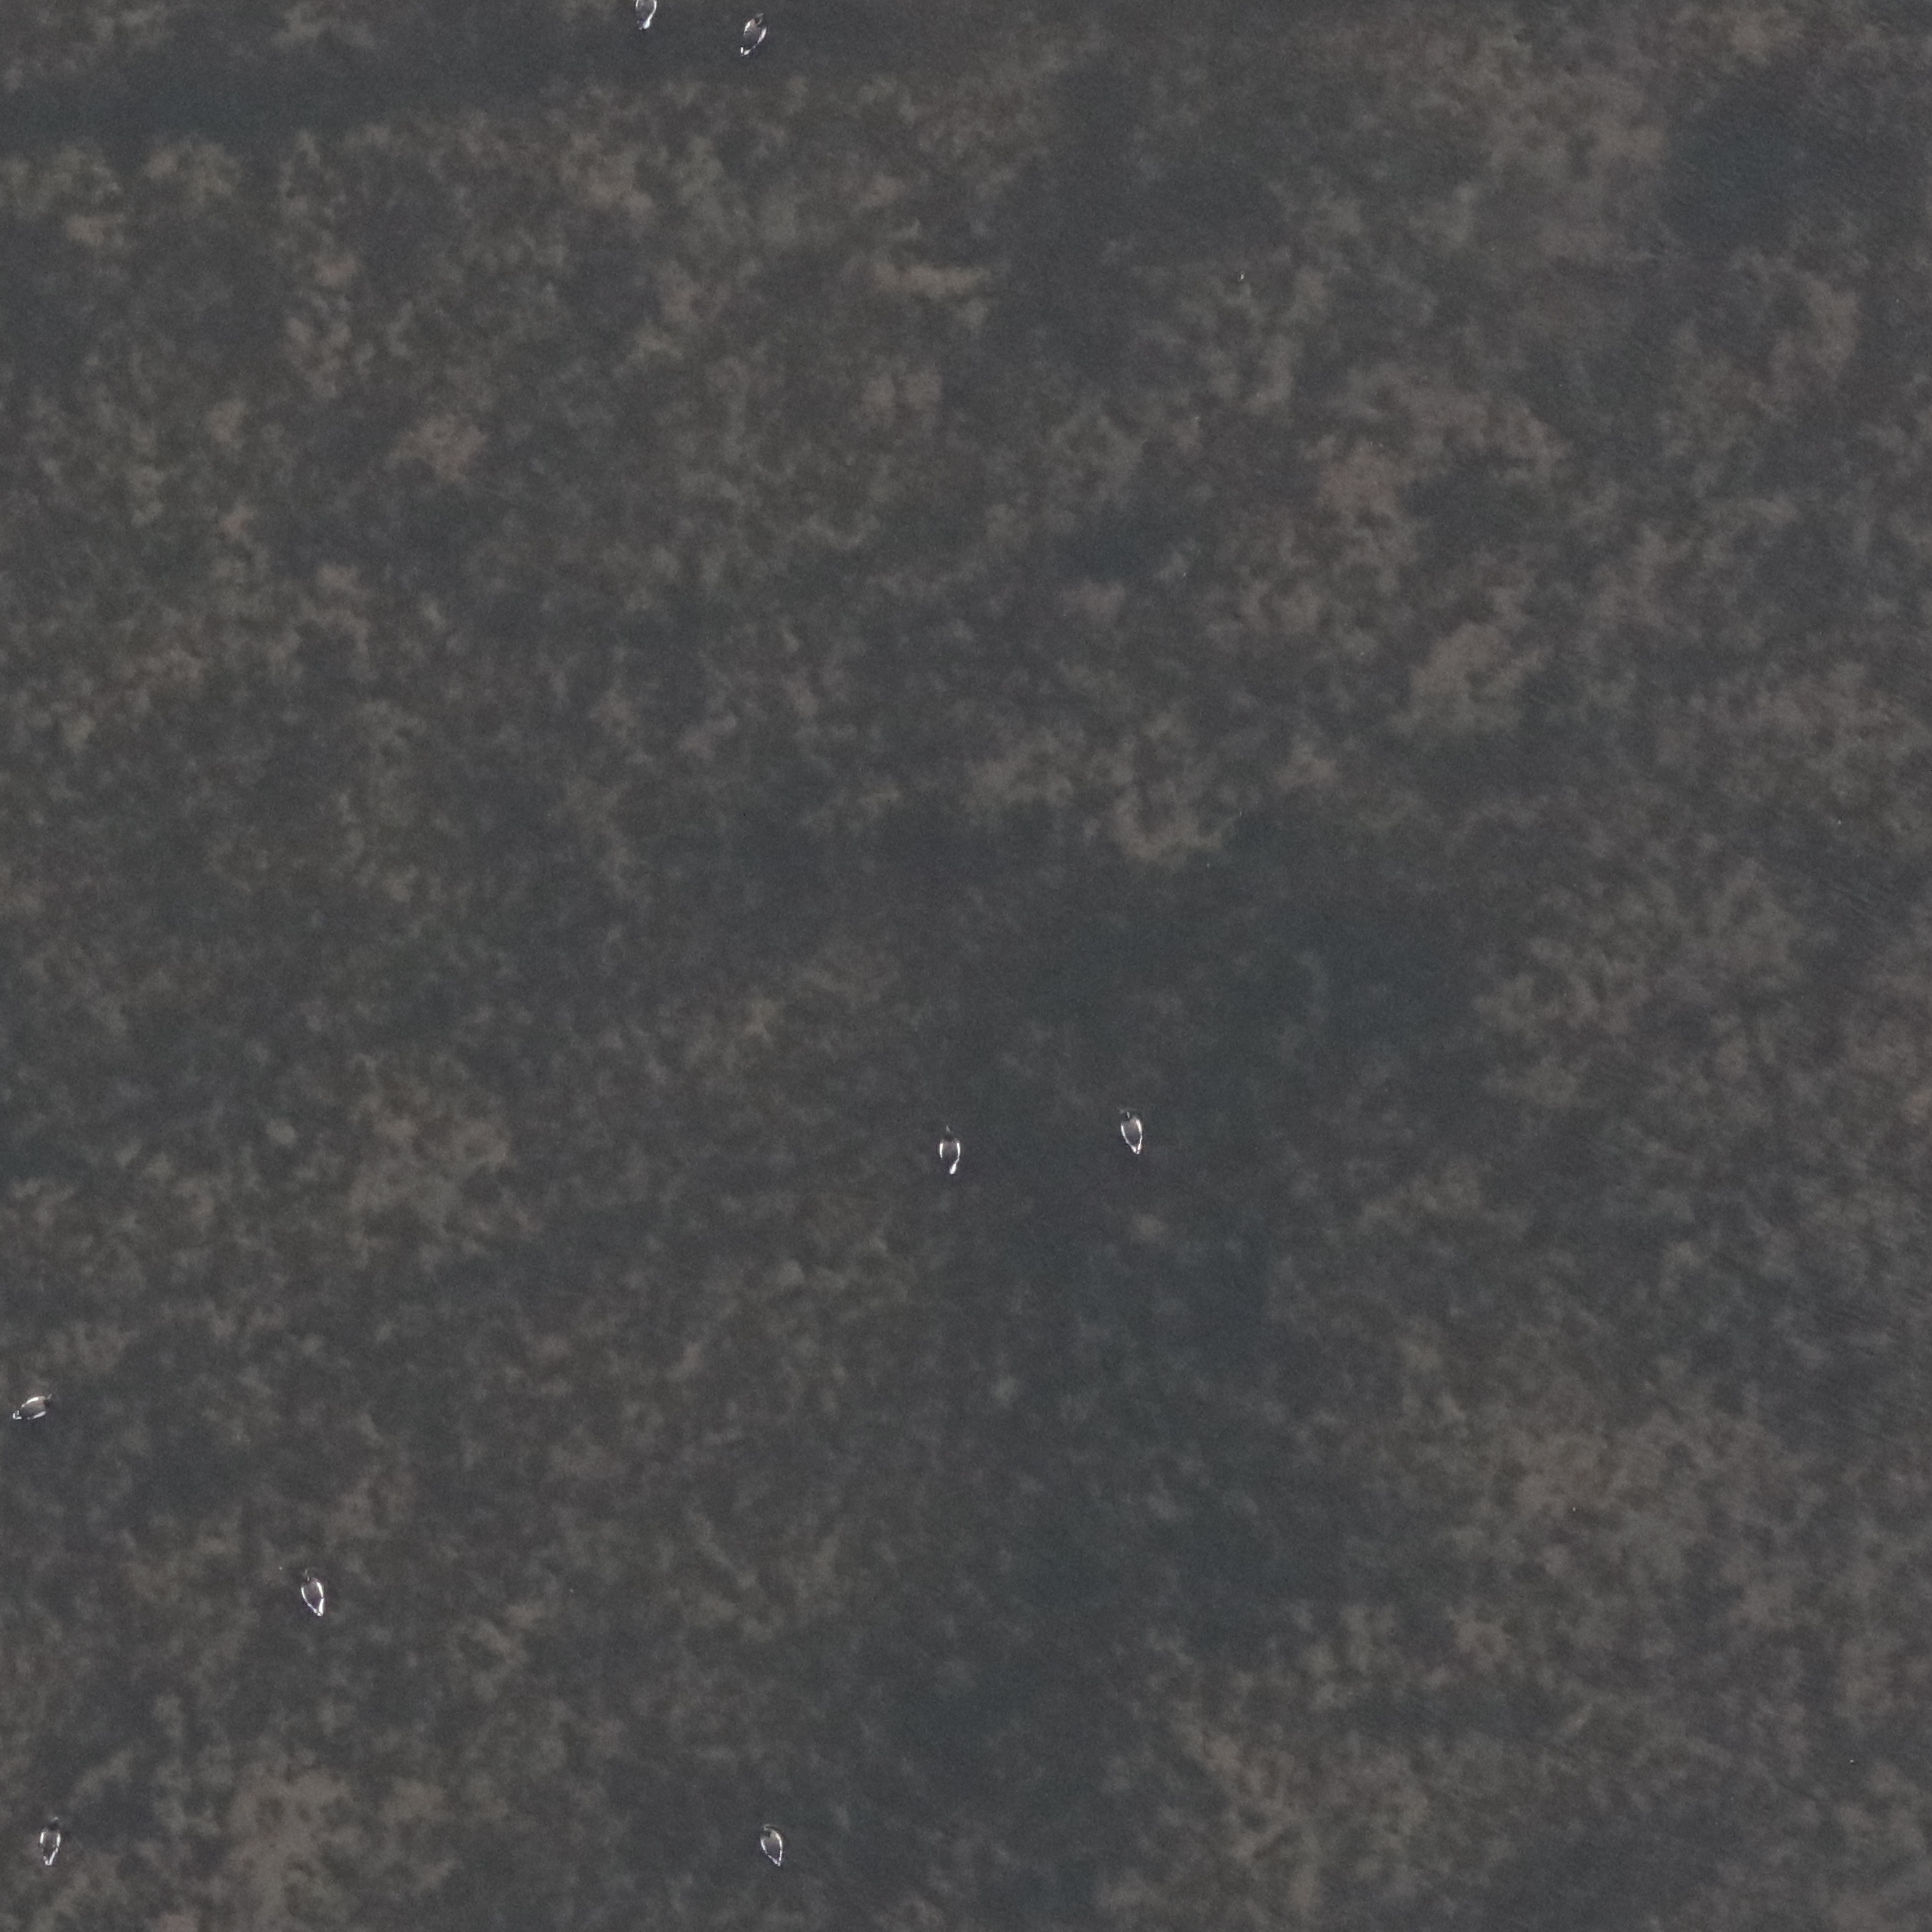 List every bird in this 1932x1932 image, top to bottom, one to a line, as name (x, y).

brant (645, 8)
brant (753, 35)
brant (1132, 1131)
brant (950, 1152)
brant (35, 1405)
brant (311, 1593)
brant (50, 1840)
brant (771, 1842)